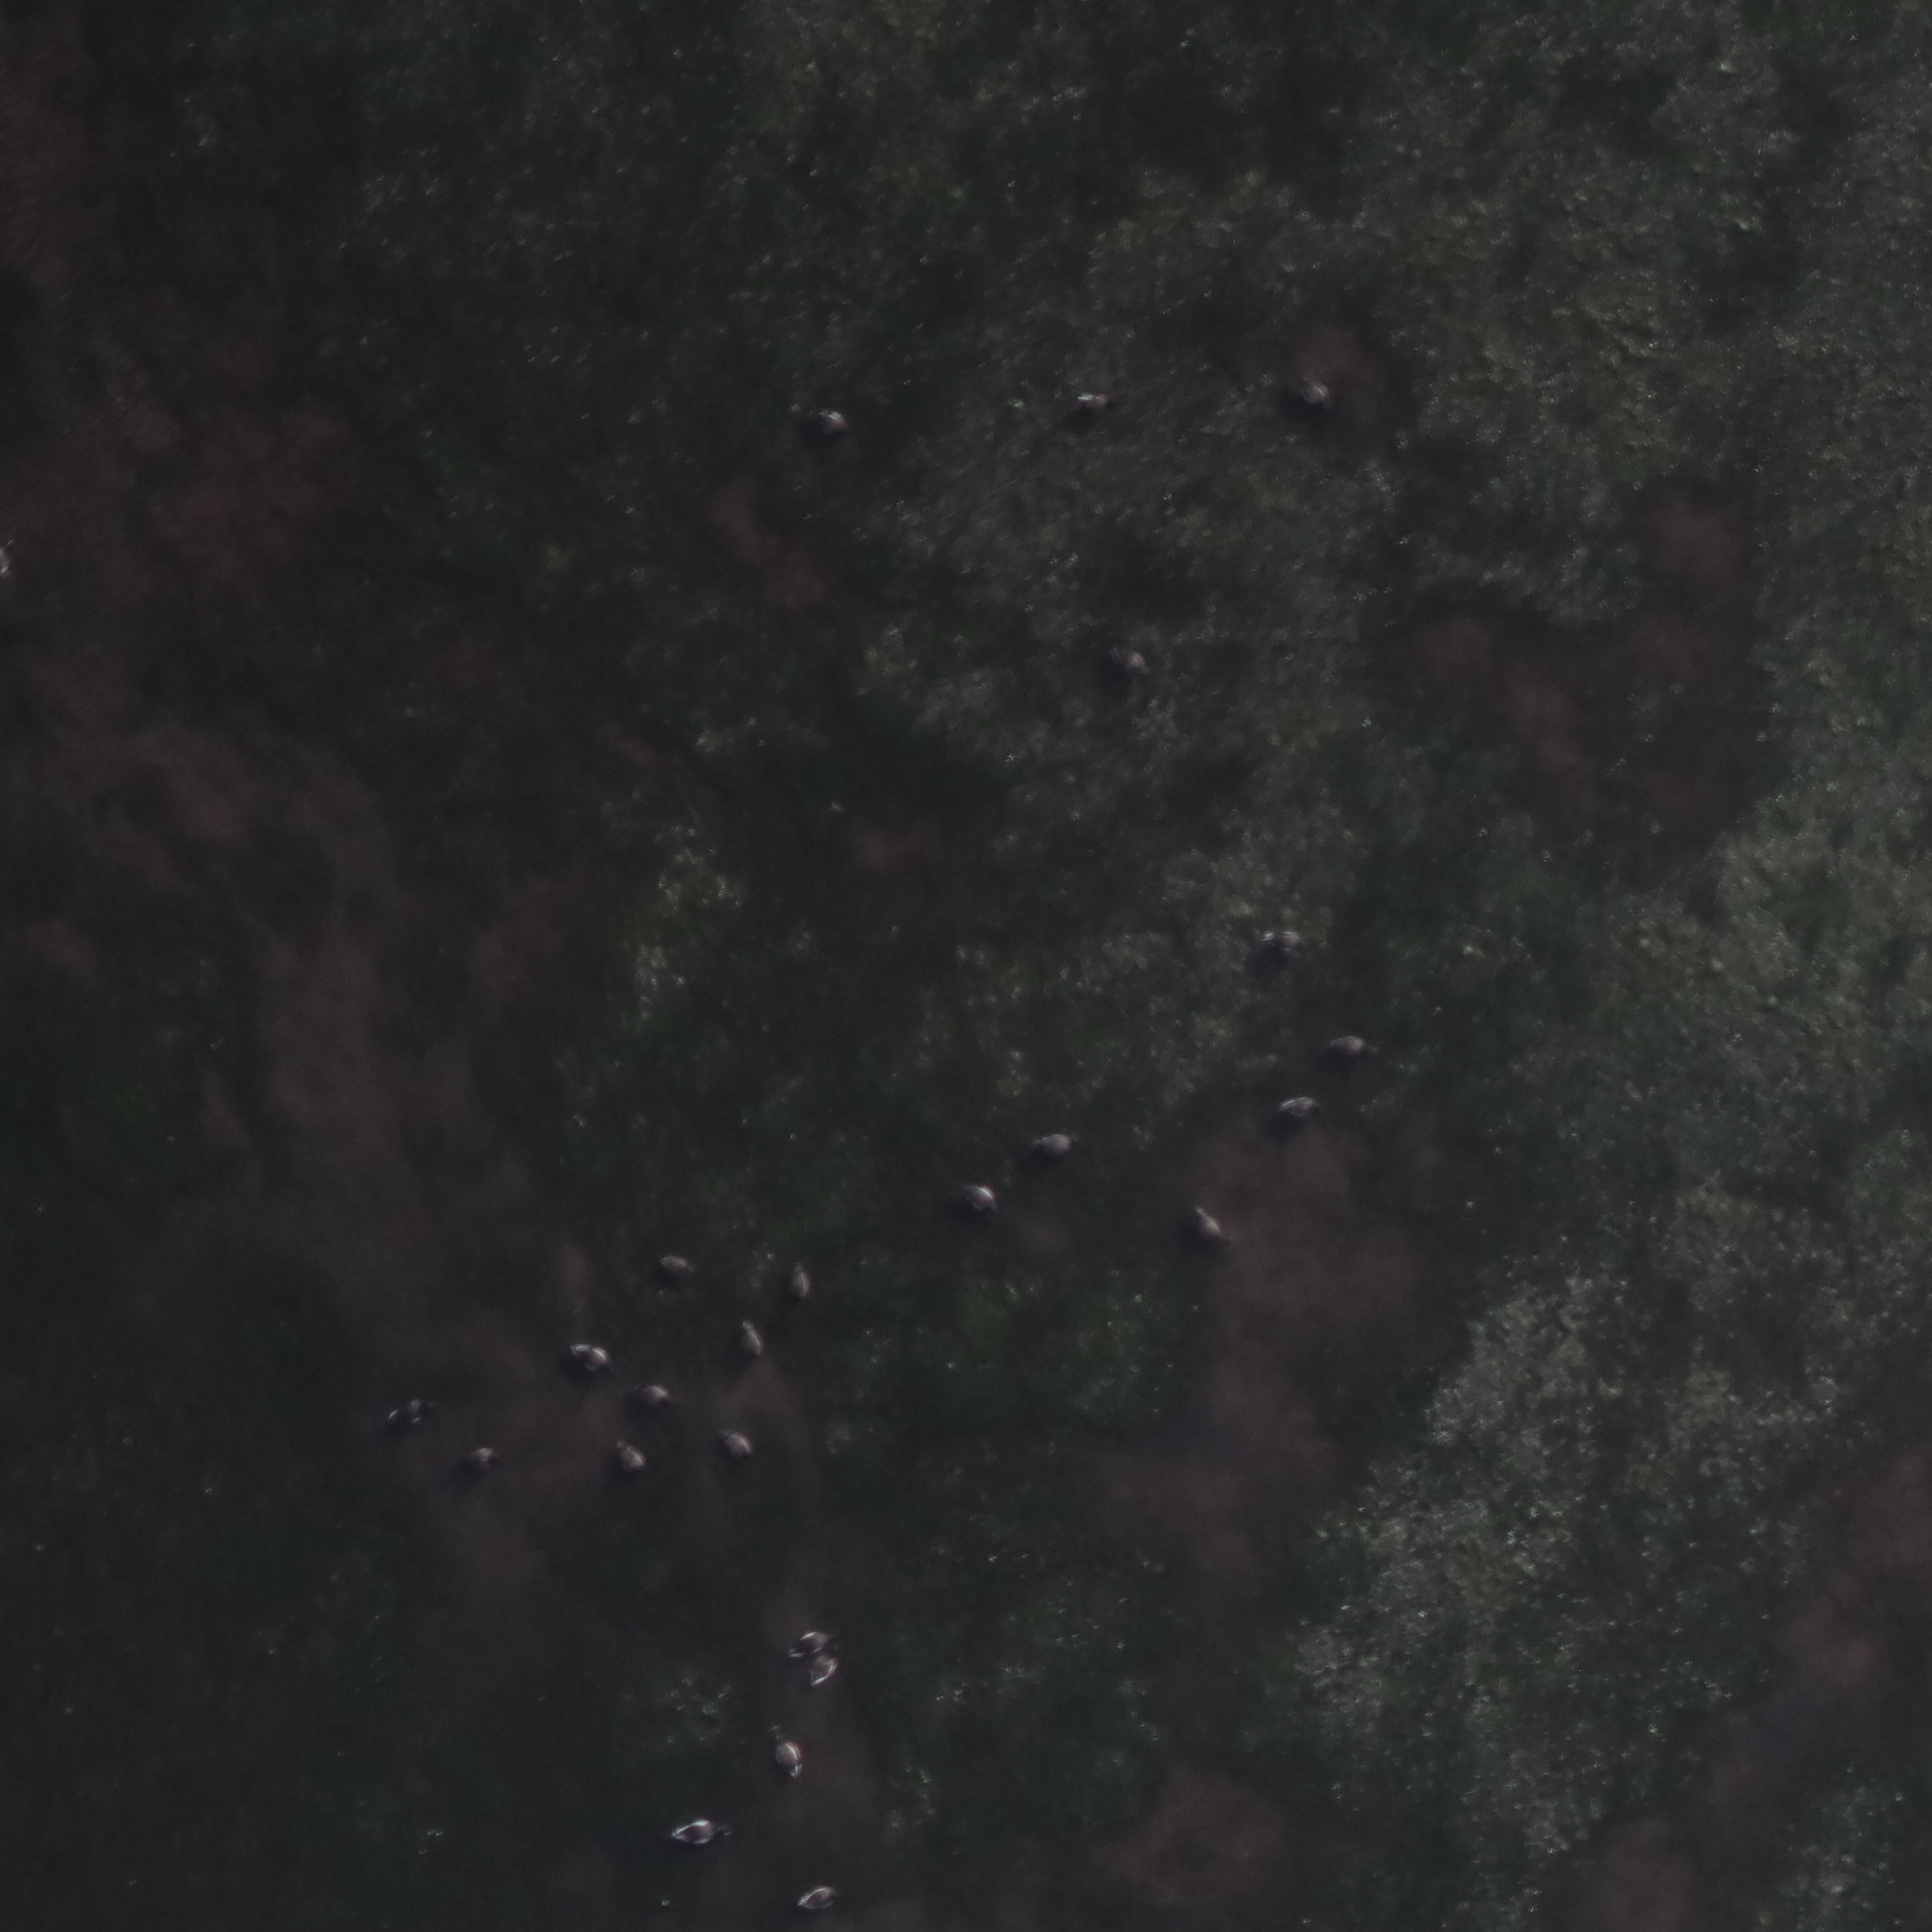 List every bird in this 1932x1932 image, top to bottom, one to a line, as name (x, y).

brant (1311, 389)
brant (1096, 402)
brant (824, 416)
brant (1126, 668)
brant (1294, 944)
brant (1345, 1043)
brant (1291, 1106)
brant (1052, 1143)
brant (980, 1194)
brant (1212, 1224)
brant (673, 1259)
brant (804, 1280)
brant (752, 1335)
brant (589, 1359)
brant (653, 1394)
brant (413, 1409)
brant (737, 1441)
brant (473, 1452)
brant (631, 1454)
brant (807, 1644)
brant (829, 1674)
brant (786, 1757)
brant (699, 1831)
brant (820, 1904)